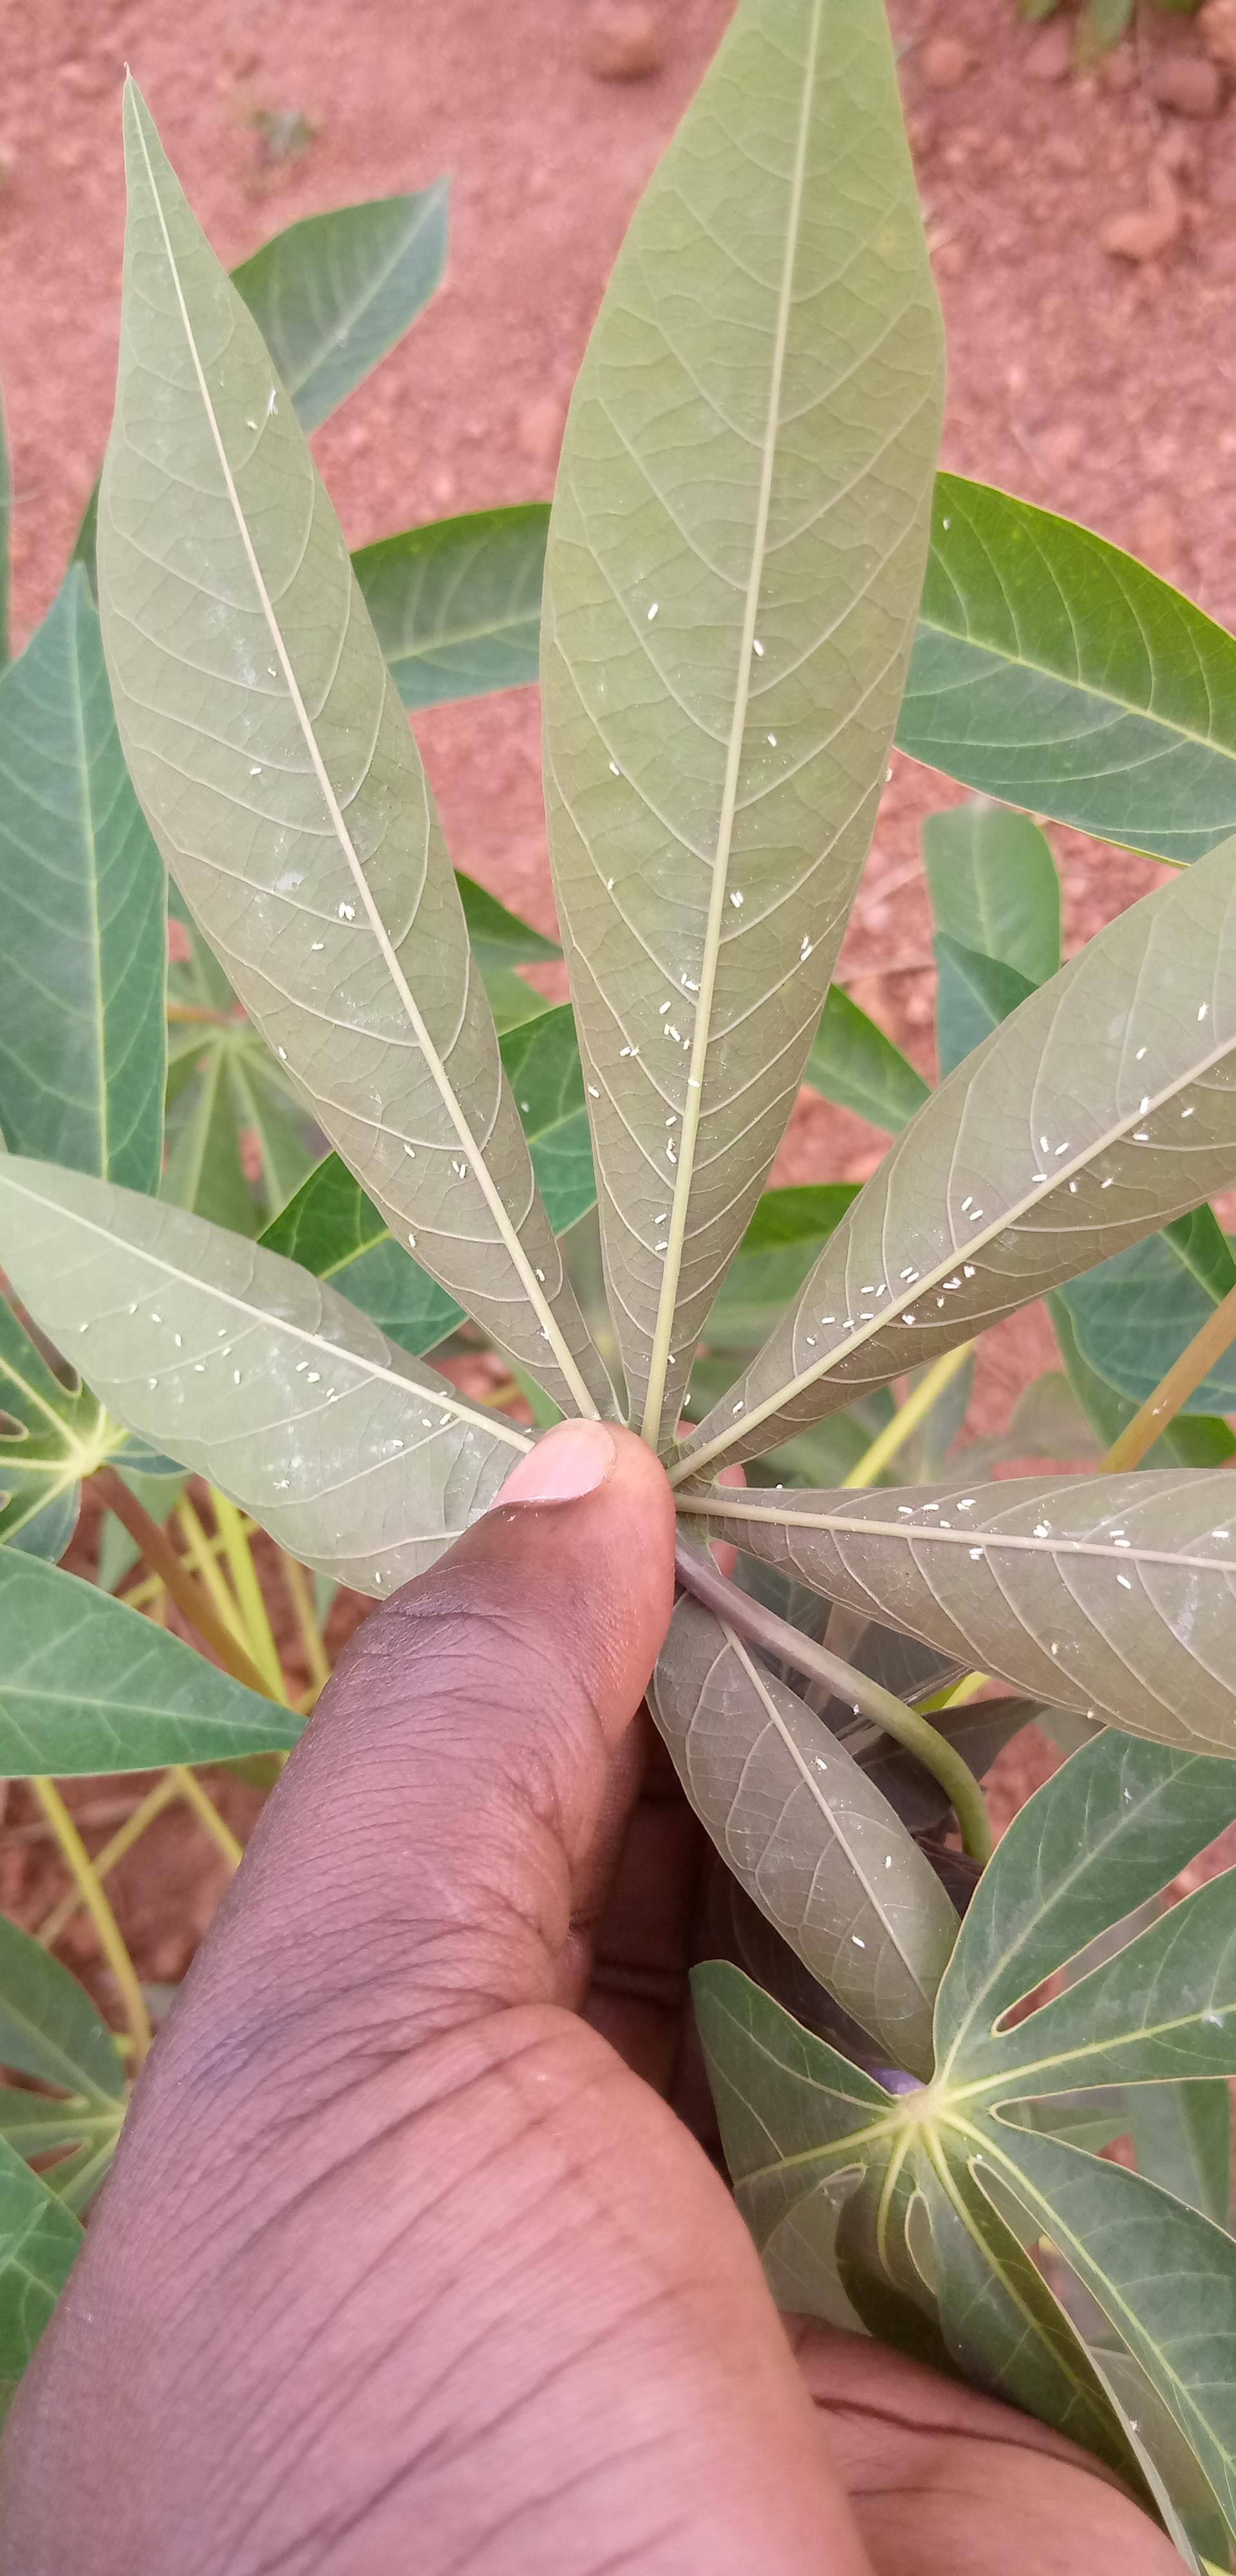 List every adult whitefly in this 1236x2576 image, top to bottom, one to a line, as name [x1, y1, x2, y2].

whitefly [245, 417, 259, 433]
whitefly [941, 516, 951, 532]
whitefly [647, 601, 659, 622]
whitefly [751, 638, 767, 658]
whitefly [265, 665, 277, 679]
whitefly [766, 732, 776, 748]
whitefly [607, 761, 620, 777]
whitefly [248, 764, 263, 777]
whitefly [884, 766, 894, 784]
whitefly [604, 877, 616, 891]
whitefly [735, 888, 744, 904]
whitefly [729, 892, 740, 908]
whitefly [337, 900, 345, 920]
whitefly [345, 902, 356, 922]
whitefly [800, 934, 809, 949]
whitefly [309, 942, 325, 952]
whitefly [800, 946, 812, 962]
whitefly [679, 971, 687, 985]
whitefly [684, 980, 700, 992]
whitefly [659, 1000, 671, 1014]
whitefly [1195, 1000, 1211, 1025]
whitefly [662, 1021, 669, 1037]
whitefly [669, 1024, 683, 1044]
whitefly [682, 1037, 691, 1052]
whitefly [276, 1045, 287, 1061]
whitefly [1134, 1045, 1148, 1061]
whitefly [620, 1045, 632, 1058]
whitefly [630, 1046, 641, 1058]
whitefly [685, 1077, 701, 1088]
whitefly [586, 1083, 601, 1099]
whitefly [1138, 1094, 1151, 1117]
whitefly [520, 1101, 531, 1115]
whitefly [1178, 1105, 1200, 1121]
whitefly [663, 1114, 678, 1126]
whitefly [1130, 1131, 1150, 1144]
whitefly [1037, 1134, 1050, 1155]
whitefly [666, 1136, 676, 1151]
whitefly [1053, 1138, 1071, 1158]
whitefly [402, 1142, 416, 1159]
whitefly [666, 1147, 677, 1164]
whitefly [451, 1158, 459, 1173]
whitefly [459, 1162, 469, 1180]
whitefly [1029, 1173, 1049, 1183]
whitefly [1100, 1176, 1116, 1191]
whitefly [1067, 1180, 1077, 1194]
whitefly [961, 1195, 973, 1212]
whitefly [968, 1208, 984, 1221]
whitefly [653, 1211, 669, 1226]
whitefly [406, 1231, 418, 1249]
whitefly [653, 1240, 669, 1253]
whitefly [964, 1264, 971, 1280]
whitefly [899, 1266, 914, 1280]
whitefly [969, 1266, 976, 1276]
whitefly [532, 1267, 548, 1283]
whitefly [906, 1272, 921, 1286]
whitefly [950, 1276, 963, 1285]
whitefly [941, 1281, 959, 1291]
whitefly [875, 1282, 887, 1299]
whitefly [858, 1285, 874, 1294]
whitefly [932, 1296, 945, 1311]
whitefly [127, 1302, 138, 1316]
whitefly [857, 1311, 876, 1321]
whitefly [151, 1312, 162, 1325]
whitefly [906, 1313, 917, 1323]
whitefly [900, 1314, 913, 1325]
whitefly [819, 1315, 838, 1326]
whitefly [840, 1319, 856, 1331]
whitefly [78, 1322, 89, 1334]
whitefly [216, 1327, 227, 1340]
whitefly [173, 1332, 183, 1348]
whitefly [803, 1335, 818, 1348]
whitefly [222, 1345, 233, 1359]
whitefly [665, 1350, 679, 1366]
whitefly [294, 1358, 311, 1372]
whitefly [191, 1361, 207, 1374]
whitefly [232, 1368, 243, 1386]
whitefly [305, 1368, 322, 1384]
whitefly [148, 1377, 162, 1390]
whitefly [325, 1386, 337, 1397]
whitefly [437, 1390, 449, 1397]
whitefly [683, 1390, 693, 1408]
whitefly [328, 1394, 342, 1406]
whitefly [731, 1399, 745, 1416]
whitefly [439, 1410, 452, 1426]
whitefly [420, 1416, 434, 1429]
whitefly [523, 1426, 532, 1435]
whitefly [389, 1438, 405, 1448]
whitefly [271, 1476, 290, 1492]
whitefly [774, 1481, 784, 1492]
whitefly [960, 1498, 978, 1507]
whitefly [919, 1500, 941, 1515]
whitefly [955, 1501, 969, 1511]
whitefly [895, 1504, 913, 1518]
whitefly [938, 1519, 953, 1529]
whitefly [1035, 1522, 1049, 1539]
whitefly [1031, 1528, 1046, 1540]
whitefly [1108, 1528, 1125, 1539]
whitefly [1210, 1528, 1230, 1541]
whitefly [1111, 1538, 1133, 1549]
whitefly [1070, 1539, 1081, 1552]
whitefly [968, 1547, 984, 1556]
whitefly [969, 1553, 979, 1562]
whitefly [373, 1571, 383, 1585]
whitefly [1112, 1571, 1135, 1594]
whitefly [1045, 1641, 1060, 1658]
whitefly [850, 1702, 862, 1716]
whitefly [1083, 1709, 1098, 1721]
whitefly [812, 1755, 829, 1772]
whitefly [1121, 1786, 1134, 1806]
whitefly [881, 1853, 895, 1870]
whitefly [848, 1934, 866, 1949]